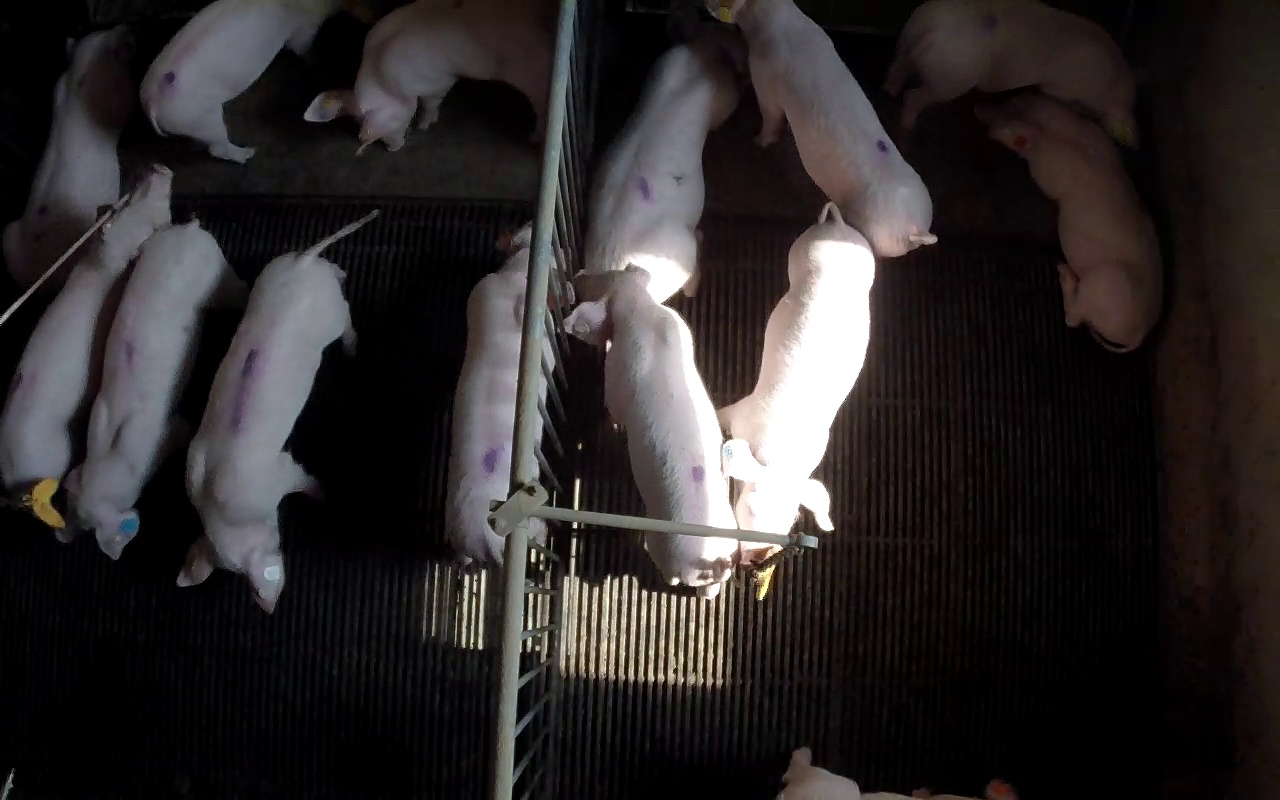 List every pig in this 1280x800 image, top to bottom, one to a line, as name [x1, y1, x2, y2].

pig [140, 2, 336, 167]
pig [303, 2, 568, 158]
pig [711, 2, 938, 264]
pig [883, 3, 1149, 154]
pig [578, 10, 751, 304]
pig [23, 20, 138, 284]
pig [972, 89, 1164, 362]
pig [3, 165, 174, 504]
pig [712, 202, 877, 560]
pig [172, 209, 380, 617]
pig [52, 211, 249, 561]
pig [438, 220, 577, 577]
pig [560, 265, 742, 600]